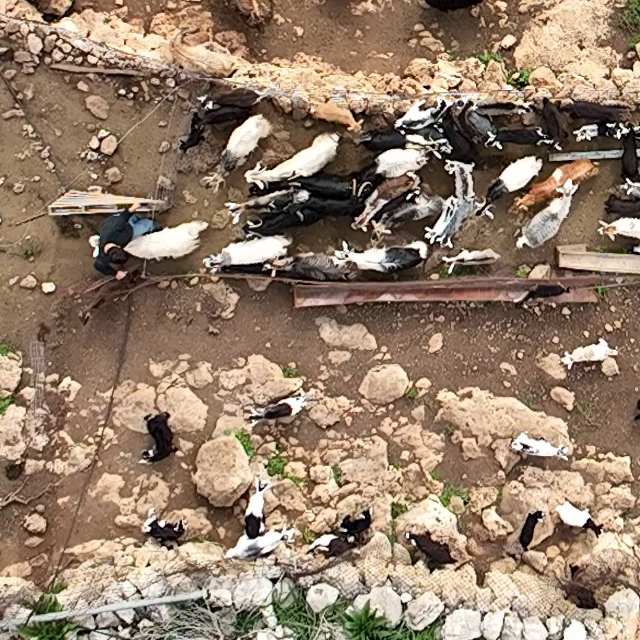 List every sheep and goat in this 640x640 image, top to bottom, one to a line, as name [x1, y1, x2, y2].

goat [222, 0, 267, 33]
goat [412, 0, 510, 12]
goat [198, 88, 274, 110]
goat [394, 95, 451, 133]
goat [537, 97, 569, 150]
goat [453, 99, 474, 145]
goat [476, 100, 534, 116]
goat [570, 100, 632, 122]
goat [309, 104, 364, 132]
goat [197, 108, 254, 126]
goat [444, 108, 479, 165]
goat [465, 108, 498, 144]
goat [179, 113, 201, 151]
goat [200, 115, 273, 188]
goat [573, 120, 623, 141]
goat [619, 123, 637, 178]
goat [635, 127, 639, 156]
goat [484, 129, 541, 149]
goat [356, 130, 453, 154]
goat [246, 134, 338, 187]
goat [349, 150, 426, 203]
goat [507, 154, 601, 215]
goat [472, 157, 543, 219]
goat [442, 159, 476, 199]
goat [283, 170, 359, 198]
goat [350, 172, 420, 232]
goat [617, 178, 639, 215]
goat [517, 179, 576, 251]
goat [225, 192, 292, 222]
goat [370, 193, 441, 245]
goat [604, 195, 639, 217]
goat [278, 197, 358, 214]
goat [423, 197, 460, 245]
goat [436, 201, 474, 249]
goat [243, 208, 317, 230]
goat [86, 219, 211, 258]
goat [595, 219, 639, 244]
goat [202, 235, 289, 266]
goat [634, 240, 639, 256]
goat [339, 242, 427, 272]
goat [441, 248, 499, 273]
goat [258, 250, 364, 278]
goat [514, 281, 572, 304]
goat [556, 339, 617, 368]
goat [631, 381, 639, 421]
goat [249, 393, 305, 422]
goat [141, 413, 179, 462]
goat [509, 433, 568, 460]
goat [246, 477, 272, 537]
goat [555, 498, 604, 538]
goat [332, 507, 375, 535]
goat [518, 511, 544, 549]
goat [142, 515, 185, 541]
goat [221, 524, 295, 559]
goat [405, 531, 457, 566]
goat [303, 534, 356, 554]